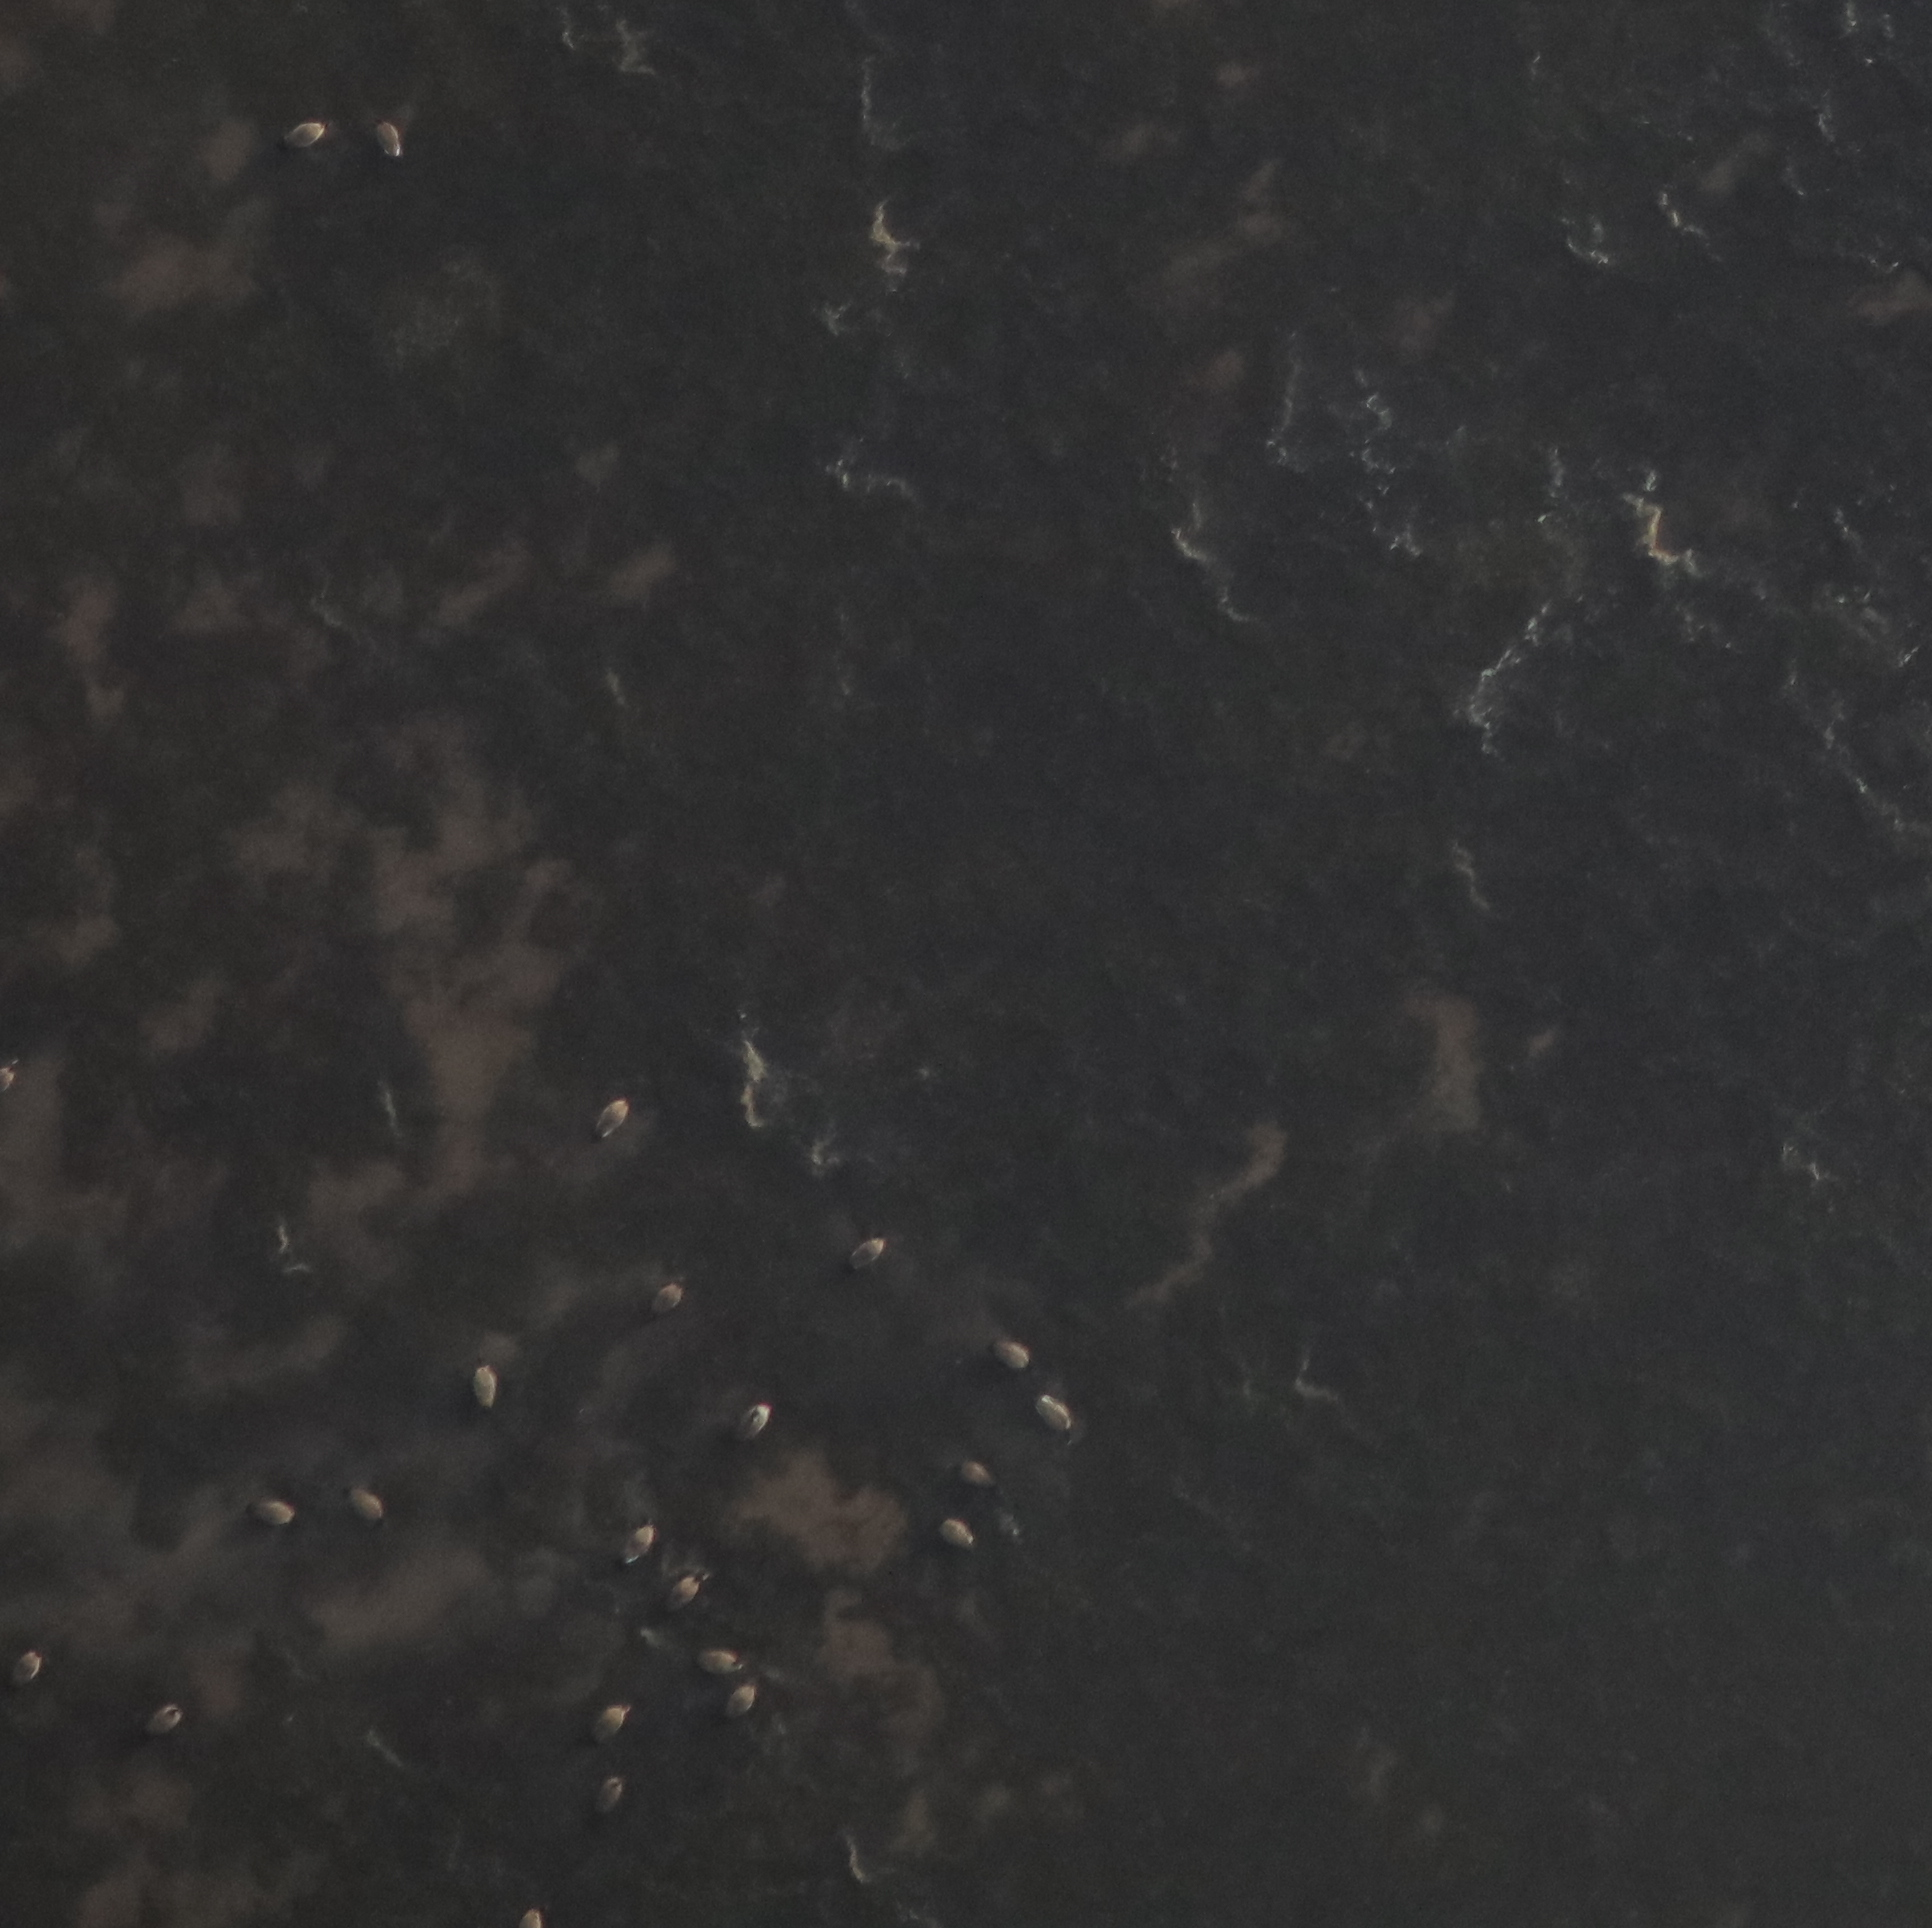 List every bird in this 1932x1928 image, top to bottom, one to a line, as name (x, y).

Canada goose (305, 135)
Canada goose (388, 137)
Canada goose (613, 1117)
Canada goose (868, 1254)
Canada goose (669, 1297)
Canada goose (1014, 1353)
Canada goose (487, 1386)
Canada goose (1056, 1413)
Canada goose (756, 1419)
Canada goose (976, 1477)
Canada goose (368, 1507)
Canada goose (273, 1511)
Canada goose (954, 1534)
Canada goose (639, 1539)
Canada goose (685, 1589)
Canada goose (719, 1659)
Canada goose (26, 1669)
Canada goose (741, 1699)
Canada goose (165, 1718)
Canada goose (609, 1723)
Canada goose (610, 1797)